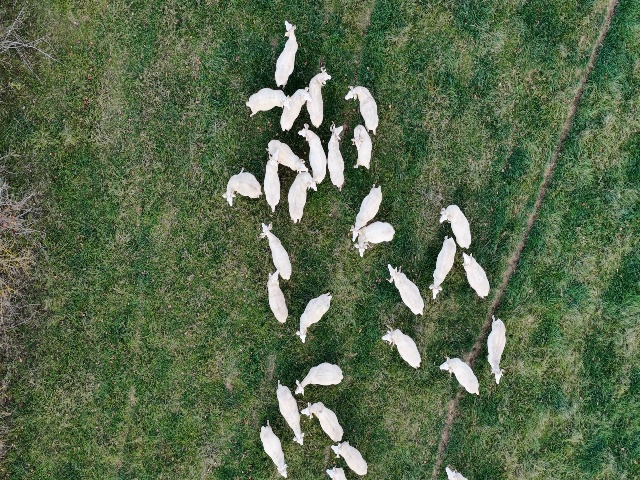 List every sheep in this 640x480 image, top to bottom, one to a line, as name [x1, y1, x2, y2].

sheep [275, 20, 298, 90]
sheep [306, 66, 332, 129]
sheep [345, 85, 379, 135]
sheep [245, 87, 292, 117]
sheep [280, 87, 312, 132]
sheep [327, 121, 344, 192]
sheep [298, 123, 327, 184]
sheep [351, 125, 372, 170]
sheep [265, 140, 309, 175]
sheep [264, 148, 281, 213]
sheep [222, 167, 263, 207]
sheep [288, 172, 319, 224]
sheep [349, 184, 382, 242]
sheep [439, 204, 471, 249]
sheep [350, 221, 395, 257]
sheep [259, 222, 292, 280]
sheep [429, 235, 457, 299]
sheep [462, 252, 490, 299]
sheep [386, 263, 424, 316]
sheep [267, 270, 288, 324]
sheep [296, 292, 332, 343]
sheep [487, 315, 506, 384]
sheep [382, 324, 422, 369]
sheep [439, 356, 479, 395]
sheep [295, 362, 344, 396]
sheep [276, 380, 305, 446]
sheep [301, 401, 344, 442]
sheep [260, 420, 289, 478]
sheep [331, 441, 368, 475]
sheep [326, 465, 347, 480]
sheep [445, 467, 468, 480]